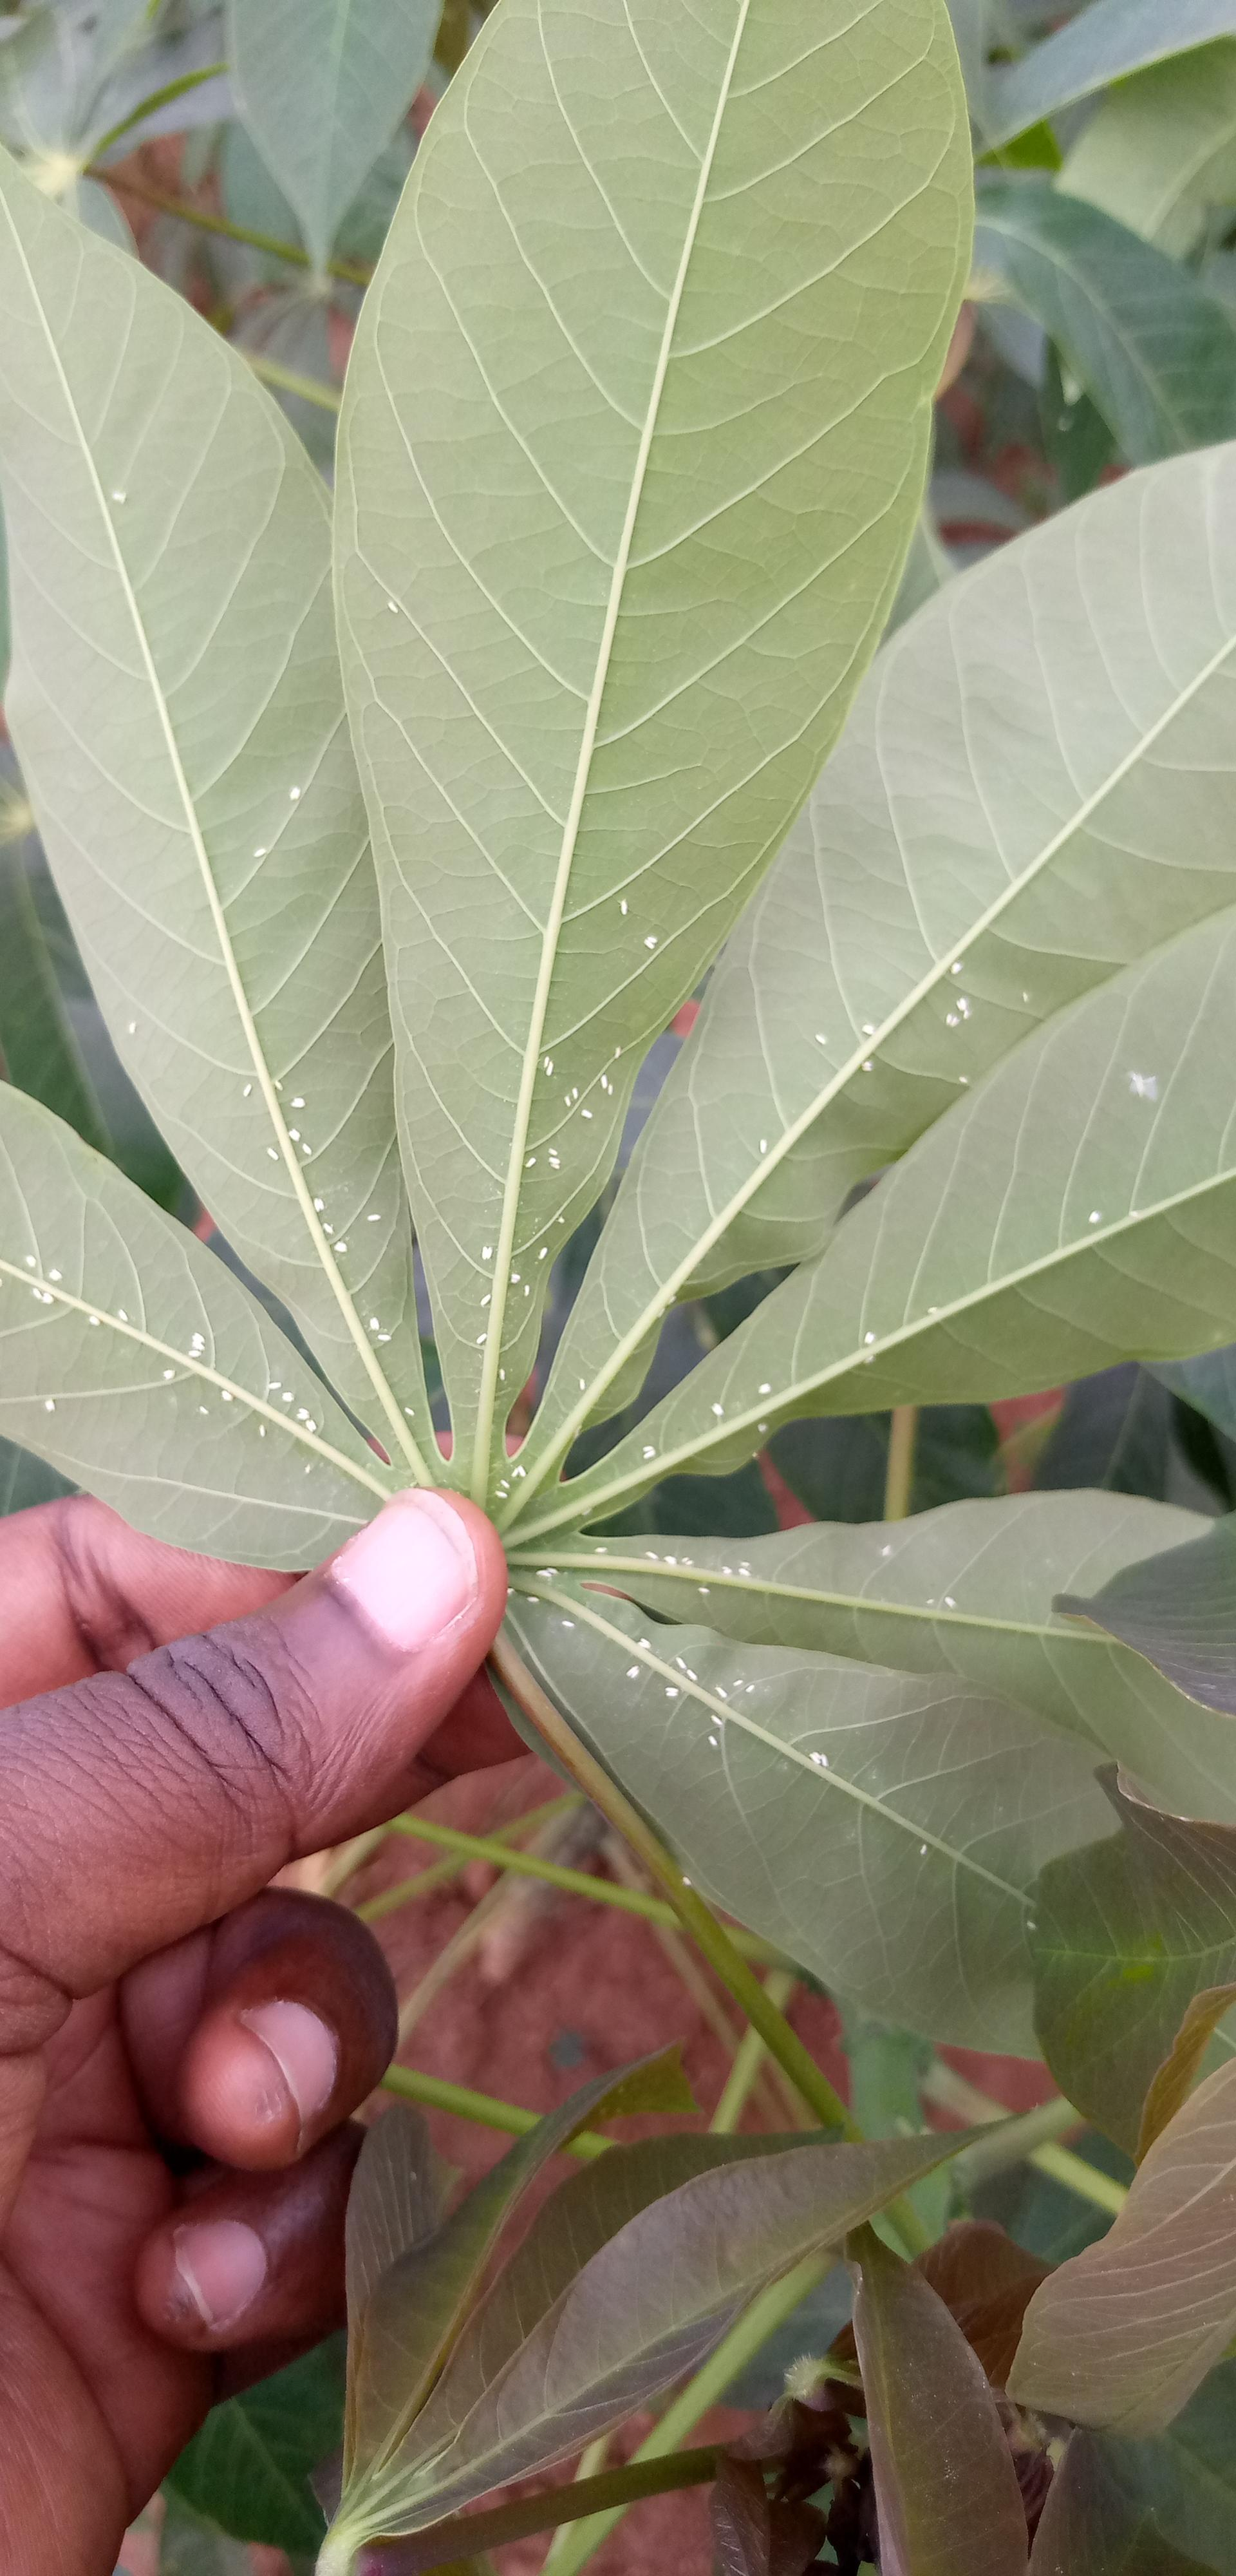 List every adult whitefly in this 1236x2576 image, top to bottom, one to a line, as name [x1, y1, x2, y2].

whitefly [385, 600, 402, 616]
whitefly [288, 784, 304, 804]
whitefly [252, 846, 270, 860]
whitefly [617, 896, 630, 918]
whitefly [646, 935, 659, 944]
whitefly [642, 938, 655, 951]
whitefly [949, 960, 964, 978]
whitefly [955, 996, 970, 1014]
whitefly [954, 997, 971, 1012]
whitefly [944, 1010, 952, 1026]
whitefly [127, 1020, 140, 1036]
whitefly [863, 1025, 875, 1030]
whitefly [861, 1028, 874, 1036]
whitefly [814, 1032, 829, 1048]
whitefly [612, 1044, 624, 1061]
whitefly [543, 1055, 550, 1070]
whitefly [545, 1058, 555, 1079]
whitefly [860, 1060, 872, 1066]
whitefly [861, 1066, 874, 1073]
whitefly [597, 1073, 608, 1091]
whitefly [956, 1074, 969, 1086]
whitefly [272, 1078, 286, 1094]
whitefly [607, 1081, 614, 1098]
whitefly [240, 1082, 256, 1101]
whitefly [572, 1084, 581, 1103]
whitefly [563, 1093, 572, 1109]
whitefly [292, 1095, 306, 1103]
whitefly [291, 1102, 308, 1109]
whitefly [292, 1128, 303, 1139]
whitefly [288, 1131, 300, 1142]
whitefly [757, 1135, 772, 1157]
whitefly [301, 1141, 315, 1158]
whitefly [546, 1144, 559, 1155]
whitefly [265, 1145, 284, 1162]
whitefly [523, 1155, 539, 1170]
whitefly [547, 1155, 562, 1164]
whitefly [549, 1163, 563, 1171]
whitefly [313, 1197, 319, 1214]
whitefly [318, 1197, 327, 1211]
whitefly [1083, 1209, 1105, 1226]
whitefly [1087, 1209, 1105, 1226]
whitefly [365, 1211, 384, 1222]
whitefly [321, 1221, 339, 1235]
whitefly [334, 1241, 349, 1247]
whitefly [487, 1242, 495, 1262]
whitefly [480, 1243, 487, 1262]
whitefly [536, 1245, 551, 1264]
whitefly [332, 1245, 349, 1254]
whitefly [24, 1254, 40, 1270]
whitefly [26, 1254, 37, 1270]
whitefly [51, 1269, 65, 1280]
whitefly [49, 1271, 59, 1283]
whitefly [509, 1273, 523, 1280]
whitefly [510, 1278, 518, 1285]
whitefly [522, 1282, 532, 1300]
whitefly [31, 1286, 42, 1300]
whitefly [479, 1292, 494, 1307]
whitefly [115, 1307, 131, 1325]
whitefly [86, 1314, 104, 1329]
whitefly [374, 1315, 382, 1331]
whitefly [368, 1316, 375, 1331]
whitefly [863, 1328, 875, 1347]
whitefly [860, 1329, 879, 1345]
whitefly [193, 1331, 207, 1341]
whitefly [476, 1332, 489, 1347]
whitefly [375, 1334, 394, 1344]
whitefly [190, 1335, 201, 1344]
whitefly [191, 1340, 205, 1353]
whitefly [188, 1348, 201, 1359]
whitefly [498, 1365, 507, 1383]
whitefly [160, 1368, 176, 1381]
whitefly [576, 1376, 589, 1391]
whitefly [754, 1378, 774, 1399]
whitefly [266, 1379, 284, 1390]
whitefly [756, 1380, 775, 1401]
whitefly [219, 1387, 236, 1406]
whitefly [281, 1390, 294, 1398]
whitefly [282, 1396, 293, 1403]
whitefly [42, 1397, 57, 1416]
whitefly [709, 1397, 727, 1420]
whitefly [707, 1400, 730, 1422]
whitefly [198, 1404, 212, 1418]
whitefly [402, 1405, 417, 1418]
whitefly [297, 1406, 311, 1414]
whitefly [295, 1412, 312, 1419]
whitefly [305, 1418, 314, 1434]
whitefly [310, 1419, 319, 1430]
whitefly [257, 1421, 269, 1439]
whitefly [642, 1444, 656, 1452]
whitefly [642, 1450, 657, 1461]
whitefly [518, 1463, 530, 1480]
whitefly [510, 1467, 519, 1479]
whitefly [500, 1477, 513, 1490]
whitefly [493, 1489, 510, 1501]
whitefly [643, 1549, 659, 1562]
whitefly [662, 1555, 678, 1567]
whitefly [736, 1566, 753, 1578]
whitefly [535, 1567, 552, 1580]
whitefly [534, 1568, 555, 1579]
whitefly [697, 1586, 713, 1597]
whitefly [943, 1593, 957, 1611]
whitefly [525, 1595, 542, 1605]
whitefly [561, 1618, 577, 1630]
whitefly [639, 1636, 653, 1647]
whitefly [637, 1642, 653, 1651]
whitefly [674, 1656, 688, 1670]
whitefly [621, 1660, 642, 1683]
whitefly [624, 1663, 641, 1682]
whitefly [685, 1667, 699, 1683]
whitefly [730, 1677, 747, 1688]
whitefly [743, 1683, 757, 1695]
whitefly [662, 1685, 680, 1692]
whitefly [711, 1685, 733, 1700]
whitefly [664, 1691, 679, 1698]
whitefly [709, 1712, 725, 1728]
whitefly [706, 1733, 720, 1749]
whitefly [820, 1751, 832, 1769]
whitefly [807, 1752, 821, 1765]
whitefly [679, 1873, 696, 1889]